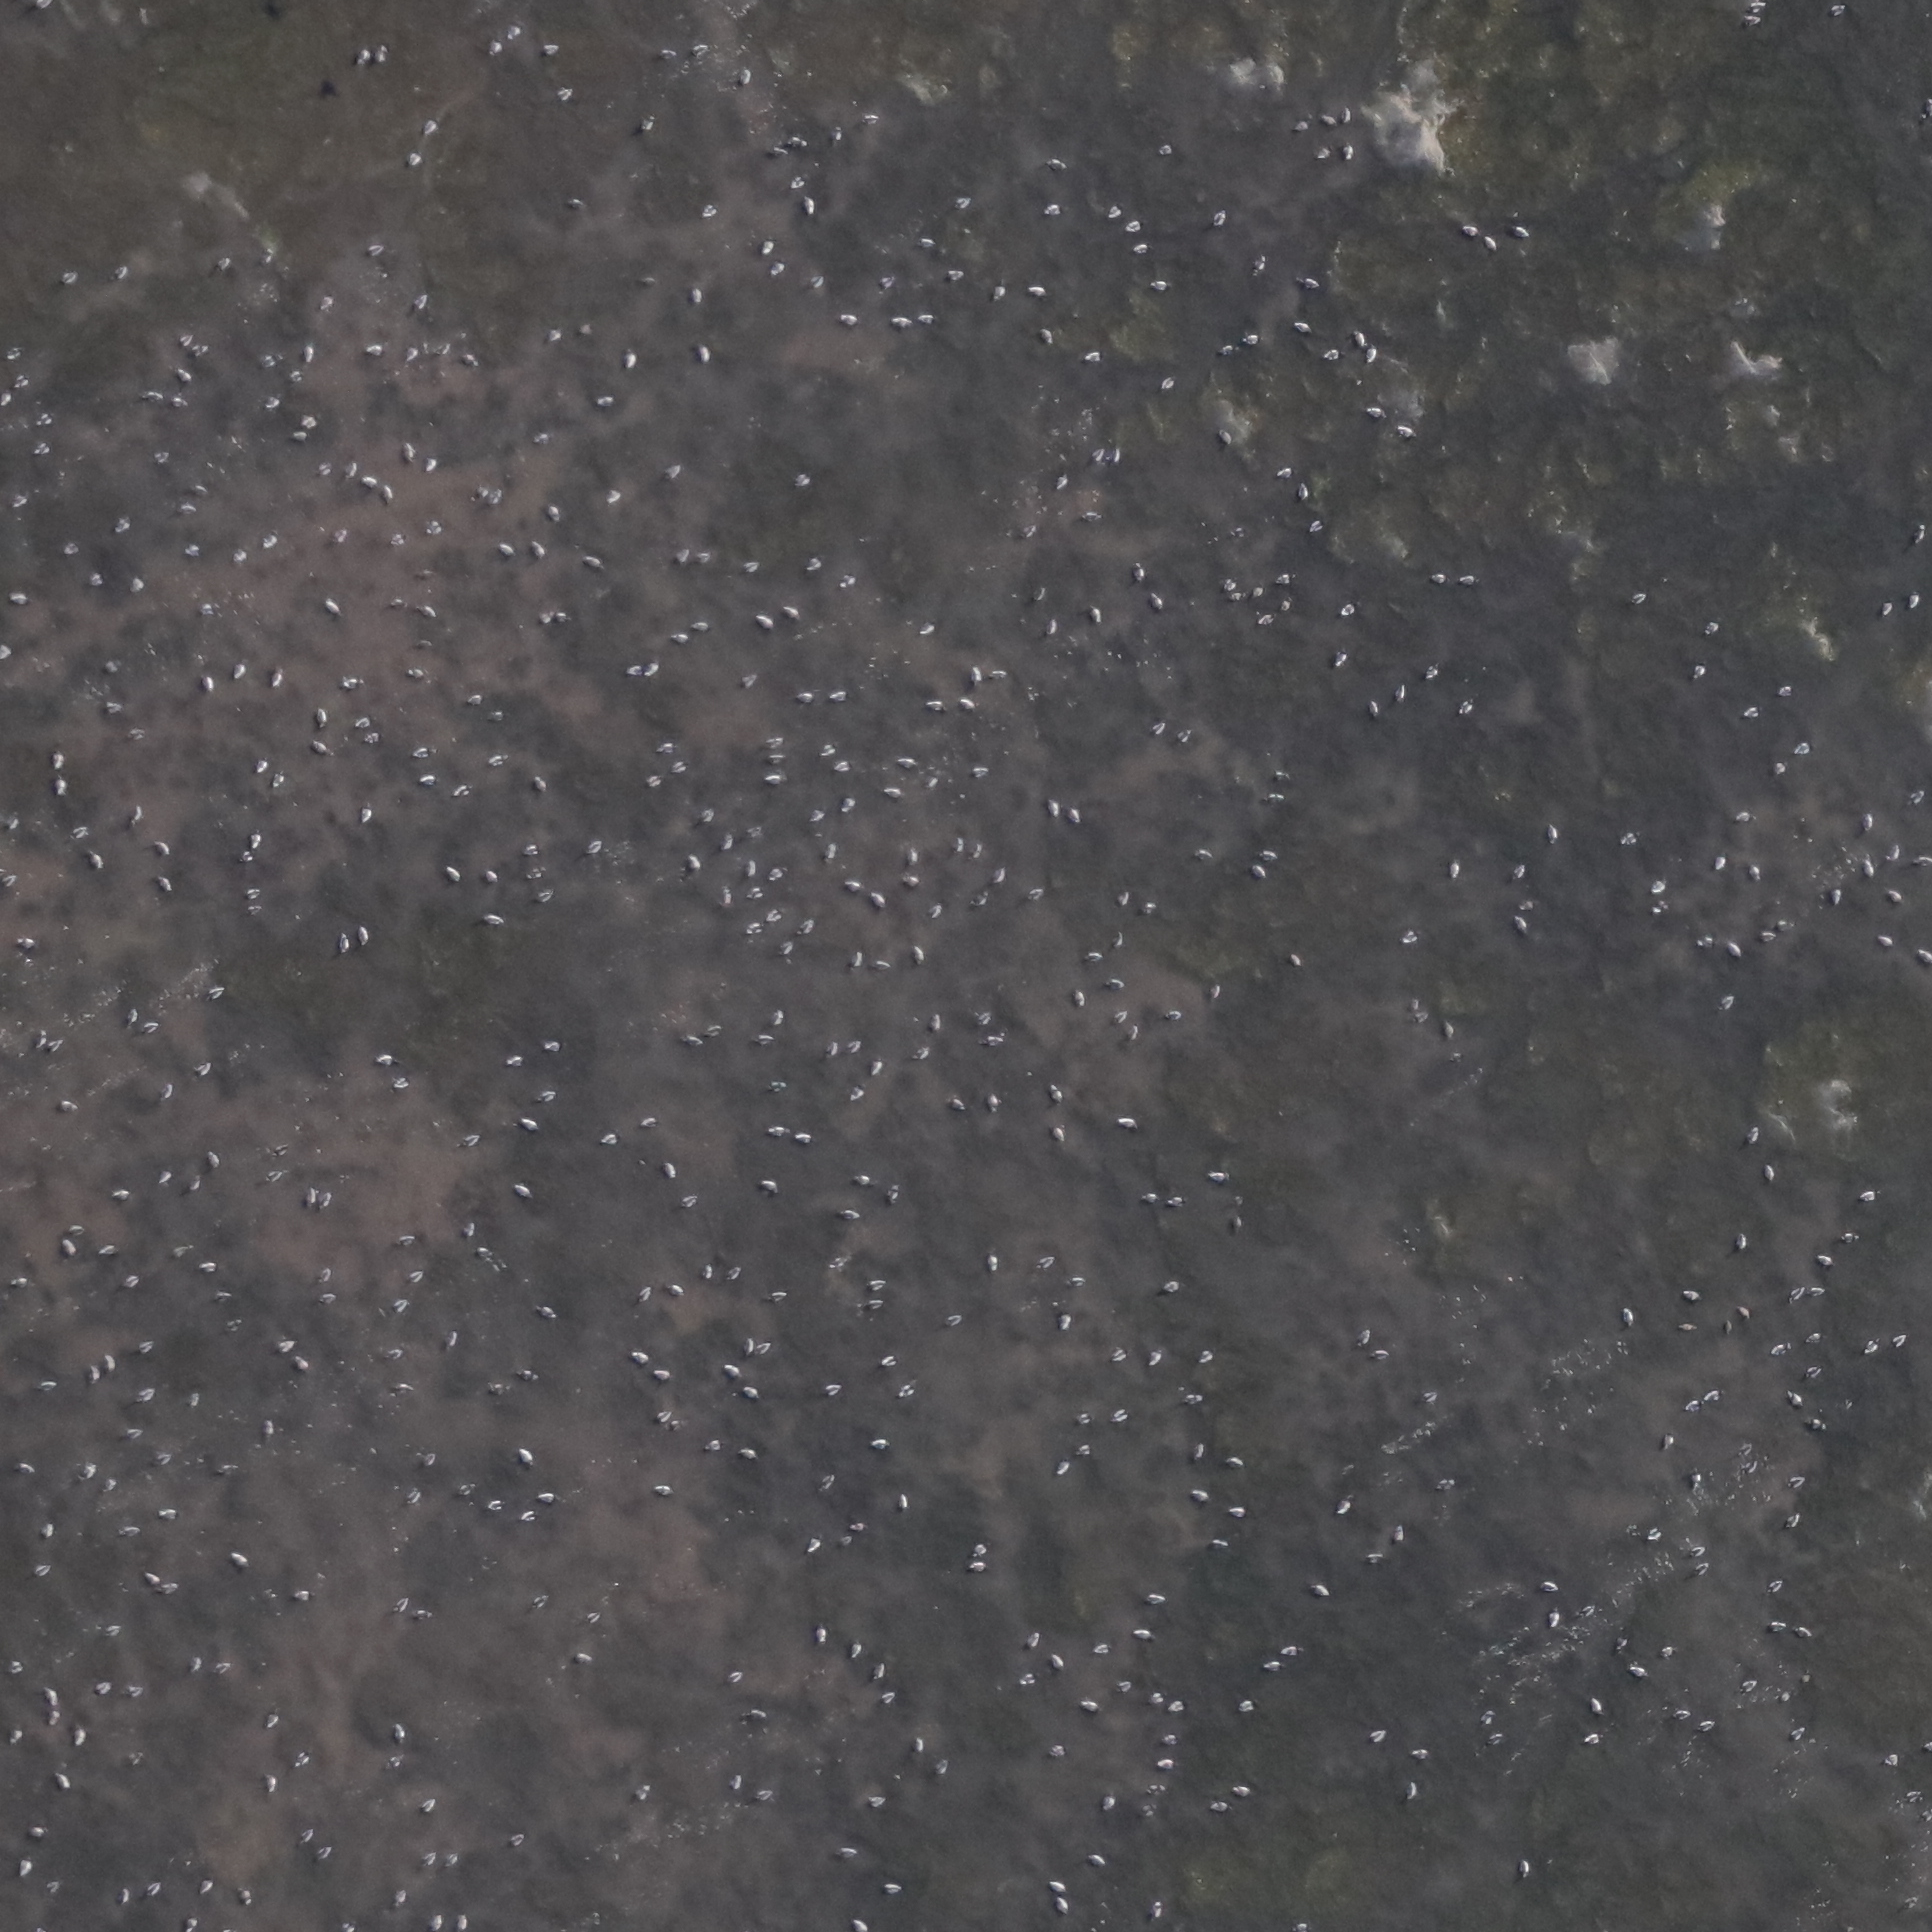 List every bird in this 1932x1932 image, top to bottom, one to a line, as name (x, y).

brant (1762, 4)
brant (1837, 4)
brant (51, 7)
brant (1748, 24)
brant (513, 32)
brant (495, 41)
brant (545, 47)
brant (667, 48)
brant (697, 48)
brant (368, 60)
brant (387, 60)
brant (752, 72)
brant (564, 94)
brant (870, 110)
brant (1340, 110)
brant (1319, 122)
brant (840, 130)
brant (426, 132)
brant (645, 132)
brant (1298, 133)
brant (799, 138)
brant (1170, 146)
brant (1349, 146)
brant (1328, 149)
brant (779, 155)
brant (1056, 157)
brant (419, 160)
brant (800, 180)
brant (977, 193)
brant (577, 199)
brant (1055, 204)
brant (807, 206)
brant (1120, 206)
brant (717, 212)
brant (1220, 215)
brant (1520, 224)
brant (1137, 225)
brant (1469, 234)
brant (1493, 241)
brant (929, 242)
brant (771, 247)
brant (1148, 247)
brant (369, 250)
brant (237, 258)
brant (269, 260)
brant (127, 268)
brant (1267, 270)
brant (780, 271)
brant (68, 275)
brant (951, 277)
brant (811, 278)
brant (889, 284)
brant (654, 285)
brant (1169, 287)
brant (1311, 293)
brant (329, 297)
brant (698, 297)
brant (415, 299)
brant (993, 299)
brant (1040, 300)
brant (854, 324)
brant (930, 325)
brant (584, 327)
brant (897, 328)
brant (1303, 329)
brant (550, 331)
brant (1044, 335)
brant (1357, 336)
brant (452, 346)
brant (1249, 346)
brant (190, 347)
brant (375, 350)
brant (1227, 350)
brant (21, 352)
brant (313, 352)
brant (1093, 352)
brant (474, 355)
brant (212, 356)
brant (417, 356)
brant (1373, 357)
brant (1328, 359)
brant (275, 360)
brant (635, 361)
brant (699, 361)
brant (1167, 379)
brant (307, 380)
brant (183, 382)
brant (26, 386)
brant (150, 404)
brant (183, 405)
brant (278, 405)
brant (610, 407)
brant (1369, 412)
brant (51, 417)
brant (308, 418)
brant (300, 431)
brant (1229, 437)
brant (1406, 438)
brant (537, 447)
brant (411, 449)
brant (1097, 450)
brant (45, 451)
brant (159, 452)
brant (1113, 460)
brant (437, 466)
brant (351, 467)
brant (320, 469)
brant (804, 472)
brant (1286, 472)
brant (678, 473)
brant (1068, 477)
brant (370, 481)
brant (202, 495)
brant (475, 495)
brant (33, 496)
brant (1309, 496)
brant (392, 499)
brant (610, 501)
brant (503, 502)
brant (186, 513)
brant (1095, 513)
brant (553, 514)
brant (123, 529)
brant (276, 531)
brant (436, 531)
brant (1315, 531)
brant (1026, 533)
brant (1236, 534)
brant (1919, 534)
brant (344, 537)
brant (194, 538)
brant (73, 540)
brant (393, 549)
brant (509, 550)
brant (544, 550)
brant (240, 555)
brant (687, 556)
brant (709, 558)
brant (596, 562)
brant (816, 563)
brant (750, 570)
other bird (425, 571)
brant (1140, 571)
brant (1465, 571)
brant (1441, 577)
brant (140, 581)
brant (97, 583)
brant (855, 583)
brant (1229, 584)
brant (1284, 588)
brant (1257, 593)
brant (26, 596)
brant (1043, 597)
brant (1645, 597)
brant (1236, 600)
other bird (400, 601)
brant (1919, 601)
brant (342, 607)
brant (1356, 607)
brant (213, 609)
brant (431, 609)
brant (1160, 611)
brant (1285, 612)
brant (788, 615)
brant (1099, 615)
brant (1883, 615)
brant (571, 622)
brant (708, 622)
brant (925, 622)
brant (1273, 622)
brant (541, 625)
brant (771, 625)
brant (1049, 627)
brant (1710, 631)
brant (684, 639)
other bird (422, 643)
brant (1335, 654)
brant (115, 660)
brant (240, 668)
brant (660, 668)
brant (425, 670)
brant (633, 672)
brant (281, 675)
brant (358, 675)
brant (752, 676)
brant (975, 676)
brant (1438, 677)
brant (213, 681)
brant (998, 681)
brant (1702, 681)
brant (801, 689)
brant (483, 697)
brant (116, 698)
brant (1788, 700)
brant (844, 701)
brant (971, 703)
brant (1393, 703)
brant (1465, 706)
brant (929, 709)
brant (1760, 710)
brant (320, 713)
brant (1374, 713)
brant (504, 717)
brant (365, 726)
brant (1160, 727)
brant (142, 732)
brant (1194, 733)
brant (771, 735)
brant (376, 741)
brant (323, 744)
brant (664, 744)
brant (1806, 744)
brant (825, 746)
brant (55, 755)
brant (419, 758)
brant (913, 758)
brant (494, 759)
brant (1785, 759)
brant (775, 763)
brant (262, 764)
brant (678, 765)
brant (841, 767)
brant (979, 773)
brant (282, 774)
brant (1279, 774)
brant (657, 776)
brant (775, 777)
brant (545, 783)
brant (431, 785)
brant (64, 788)
brant (932, 789)
brant (895, 793)
brant (462, 795)
brant (1914, 795)
brant (1274, 796)
brant (843, 801)
brant (1752, 811)
brant (375, 812)
brant (1047, 812)
brant (706, 814)
brant (816, 814)
brant (130, 815)
brant (17, 816)
brant (1076, 818)
brant (1869, 824)
brant (82, 828)
brant (1557, 830)
brant (256, 831)
brant (595, 835)
brant (730, 843)
brant (956, 845)
brant (1628, 845)
brant (160, 846)
brant (535, 849)
brant (249, 850)
brant (916, 850)
brant (977, 850)
brant (1272, 850)
brant (1899, 853)
brant (1208, 856)
brant (1723, 856)
brant (101, 859)
brant (832, 859)
brant (695, 860)
brant (755, 862)
brant (1257, 862)
brant (1919, 862)
brant (1755, 864)
brant (1867, 870)
brant (780, 871)
brant (457, 872)
brant (1003, 872)
brant (1455, 872)
brant (539, 875)
brant (165, 878)
brant (502, 878)
brant (1523, 880)
brant (1667, 880)
brant (11, 881)
brant (845, 881)
brant (910, 883)
brant (257, 884)
brant (547, 889)
brant (758, 889)
brant (1894, 890)
brant (1033, 892)
brant (869, 893)
brant (981, 893)
brant (722, 894)
brant (1114, 900)
brant (1841, 900)
brant (1133, 905)
brant (1529, 905)
brant (1664, 906)
brant (933, 909)
brant (253, 910)
brant (781, 912)
brant (503, 913)
brant (759, 922)
brant (812, 922)
brant (1520, 925)
brant (1775, 929)
brant (1788, 930)
brant (369, 934)
brant (1409, 935)
brant (1887, 936)
brant (26, 938)
brant (342, 941)
brant (1114, 942)
brant (1702, 942)
brant (782, 948)
brant (924, 948)
brant (1734, 949)
brant (859, 951)
brant (1093, 953)
brant (1298, 962)
brant (880, 967)
brant (221, 990)
brant (1121, 991)
brant (1221, 992)
brant (1420, 999)
brant (1083, 1001)
brant (1725, 1003)
brant (983, 1015)
brant (1182, 1018)
brant (1422, 1018)
brant (134, 1019)
brant (777, 1019)
brant (935, 1020)
brant (1115, 1020)
brant (159, 1029)
brant (710, 1029)
brant (761, 1030)
brant (1451, 1031)
brant (861, 1041)
brant (52, 1043)
brant (557, 1043)
brant (1138, 1043)
brant (39, 1044)
brant (690, 1044)
brant (825, 1047)
brant (1003, 1047)
brant (388, 1061)
brant (513, 1061)
brant (920, 1062)
brant (878, 1072)
brant (203, 1075)
brant (405, 1086)
brant (774, 1089)
brant (1056, 1089)
brant (546, 1092)
brant (860, 1098)
brant (171, 1104)
brant (993, 1105)
brant (68, 1106)
brant (957, 1106)
brant (645, 1116)
brant (527, 1117)
brant (1129, 1127)
brant (1754, 1132)
brant (782, 1133)
brant (1064, 1133)
brant (471, 1139)
brant (803, 1140)
brant (607, 1143)
brant (222, 1149)
brant (280, 1150)
brant (667, 1164)
brant (169, 1168)
brant (196, 1174)
brant (274, 1175)
brant (1771, 1175)
brant (1221, 1177)
brant (777, 1186)
brant (862, 1189)
brant (520, 1192)
brant (686, 1194)
brant (125, 1195)
brant (893, 1195)
brant (314, 1198)
brant (1150, 1199)
brant (1868, 1203)
brant (338, 1208)
brant (1167, 1208)
brant (845, 1225)
brant (1240, 1225)
brant (79, 1226)
brant (466, 1228)
brant (1853, 1237)
brant (399, 1245)
brant (1742, 1246)
brant (76, 1249)
brant (111, 1252)
brant (482, 1253)
brant (173, 1256)
brant (1828, 1262)
brant (1044, 1264)
brant (990, 1266)
brant (210, 1274)
brant (703, 1274)
brant (729, 1275)
brant (422, 1277)
brant (130, 1279)
brant (332, 1281)
brant (1076, 1282)
brant (876, 1284)
brant (19, 1285)
brant (1817, 1285)
brant (673, 1287)
brant (1699, 1289)
brant (1167, 1290)
brant (1791, 1291)
brant (777, 1295)
brant (642, 1296)
brant (223, 1297)
brant (327, 1302)
brant (396, 1306)
brant (872, 1309)
brant (553, 1313)
other bird (1743, 1313)
brant (1636, 1315)
brant (955, 1321)
brant (1071, 1322)
brant (230, 1325)
other bird (1729, 1326)
other bird (1689, 1327)
brant (1820, 1337)
brant (1905, 1337)
brant (1360, 1338)
brant (458, 1339)
brant (155, 1341)
brant (1875, 1344)
brant (287, 1345)
brant (769, 1345)
brant (399, 1347)
brant (749, 1347)
brant (1785, 1348)
brant (1113, 1351)
brant (1216, 1351)
brant (895, 1353)
brant (114, 1356)
brant (636, 1356)
brant (1375, 1356)
brant (1153, 1357)
brant (308, 1366)
brant (1813, 1370)
brant (535, 1372)
brant (96, 1375)
brant (729, 1376)
brant (667, 1377)
brant (401, 1384)
brant (506, 1385)
brant (42, 1392)
brant (153, 1392)
brant (830, 1395)
brant (1429, 1395)
brant (753, 1396)
brant (1710, 1396)
brant (198, 1398)
brant (1196, 1398)
brant (1797, 1398)
brant (904, 1399)
brant (1696, 1405)
brant (665, 1420)
brant (1125, 1420)
brant (1823, 1422)
brant (1079, 1423)
brant (141, 1424)
brant (273, 1428)
brant (684, 1429)
brant (1673, 1436)
brant (888, 1439)
brant (1199, 1442)
brant (169, 1451)
brant (1747, 1451)
brant (717, 1453)
brant (1083, 1453)
brant (525, 1454)
brant (430, 1460)
brant (750, 1461)
brant (1241, 1462)
brant (86, 1464)
brant (1754, 1465)
brant (1065, 1466)
brant (26, 1468)
brant (229, 1468)
brant (1700, 1481)
brant (1794, 1481)
brant (116, 1483)
brant (1450, 1483)
brant (830, 1484)
brant (466, 1487)
brant (1198, 1489)
brant (545, 1492)
brant (409, 1493)
brant (659, 1496)
brant (900, 1500)
brant (1242, 1500)
brant (1346, 1508)
brant (499, 1509)
brant (167, 1512)
brant (523, 1512)
brant (1793, 1521)
brant (53, 1524)
brant (131, 1525)
brant (866, 1525)
brant (1218, 1537)
brant (1647, 1538)
brant (1400, 1542)
brant (848, 1544)
brant (982, 1548)
brant (1702, 1548)
brant (804, 1553)
brant (243, 1556)
brant (1373, 1556)
brant (39, 1567)
brant (155, 1572)
brant (979, 1572)
brant (1702, 1572)
brant (1780, 1580)
brant (171, 1586)
brant (1548, 1587)
brant (1322, 1590)
brant (302, 1596)
brant (406, 1599)
brant (539, 1600)
brant (1150, 1604)
brant (1583, 1605)
brant (427, 1609)
brant (1559, 1615)
brant (115, 1625)
brant (598, 1625)
brant (1780, 1625)
brant (1807, 1634)
brant (818, 1636)
brant (1144, 1638)
brant (1034, 1639)
brant (1617, 1642)
brant (1291, 1645)
brant (851, 1647)
brant (1099, 1648)
brant (1670, 1649)
brant (581, 1655)
brant (193, 1662)
brant (223, 1663)
brant (1276, 1663)
brant (1066, 1664)
brant (17, 1666)
brant (1642, 1670)
brant (878, 1673)
brant (727, 1676)
brant (1031, 1676)
brant (108, 1685)
brant (1755, 1686)
brant (1122, 1688)
brant (51, 1691)
brant (1794, 1693)
brant (892, 1696)
brant (1154, 1696)
brant (134, 1698)
brant (1252, 1698)
brant (1172, 1708)
brant (1603, 1708)
brant (1091, 1712)
brant (58, 1716)
brant (1677, 1716)
brant (750, 1719)
brant (1493, 1719)
brant (275, 1722)
brant (1712, 1724)
brant (398, 1726)
brant (1796, 1738)
brant (1501, 1739)
brant (83, 1741)
brant (1374, 1743)
brant (22, 1744)
brant (1177, 1744)
brant (1590, 1744)
brant (921, 1746)
brant (1053, 1751)
brant (131, 1754)
brant (1418, 1756)
brant (1893, 1757)
brant (301, 1764)
brant (400, 1764)
brant (1171, 1769)
brant (949, 1771)
brant (273, 1781)
brant (67, 1782)
brant (742, 1783)
brant (1156, 1786)
brant (1248, 1793)
brant (643, 1794)
brant (1418, 1799)
brant (772, 1801)
brant (1912, 1801)
brant (430, 1802)
brant (1110, 1804)
brant (869, 1807)
brant (1220, 1809)
brant (1150, 1814)
brant (49, 1832)
brant (308, 1832)
brant (516, 1833)
brant (848, 1851)
brant (461, 1853)
brant (433, 1857)
brant (331, 1858)
brant (33, 1862)
brant (1528, 1863)
brant (1103, 1864)
brant (67, 1882)
brant (211, 1885)
brant (158, 1887)
brant (1059, 1889)
brant (255, 1893)
brant (394, 1893)
brant (123, 1895)
brant (898, 1897)
brant (1911, 1906)
brant (1163, 1912)
brant (1066, 1913)
brant (466, 1918)
brant (348, 1922)
brant (430, 1924)
brant (864, 1927)
brant (1304, 1928)
brant (191, 1929)
brant (744, 1931)